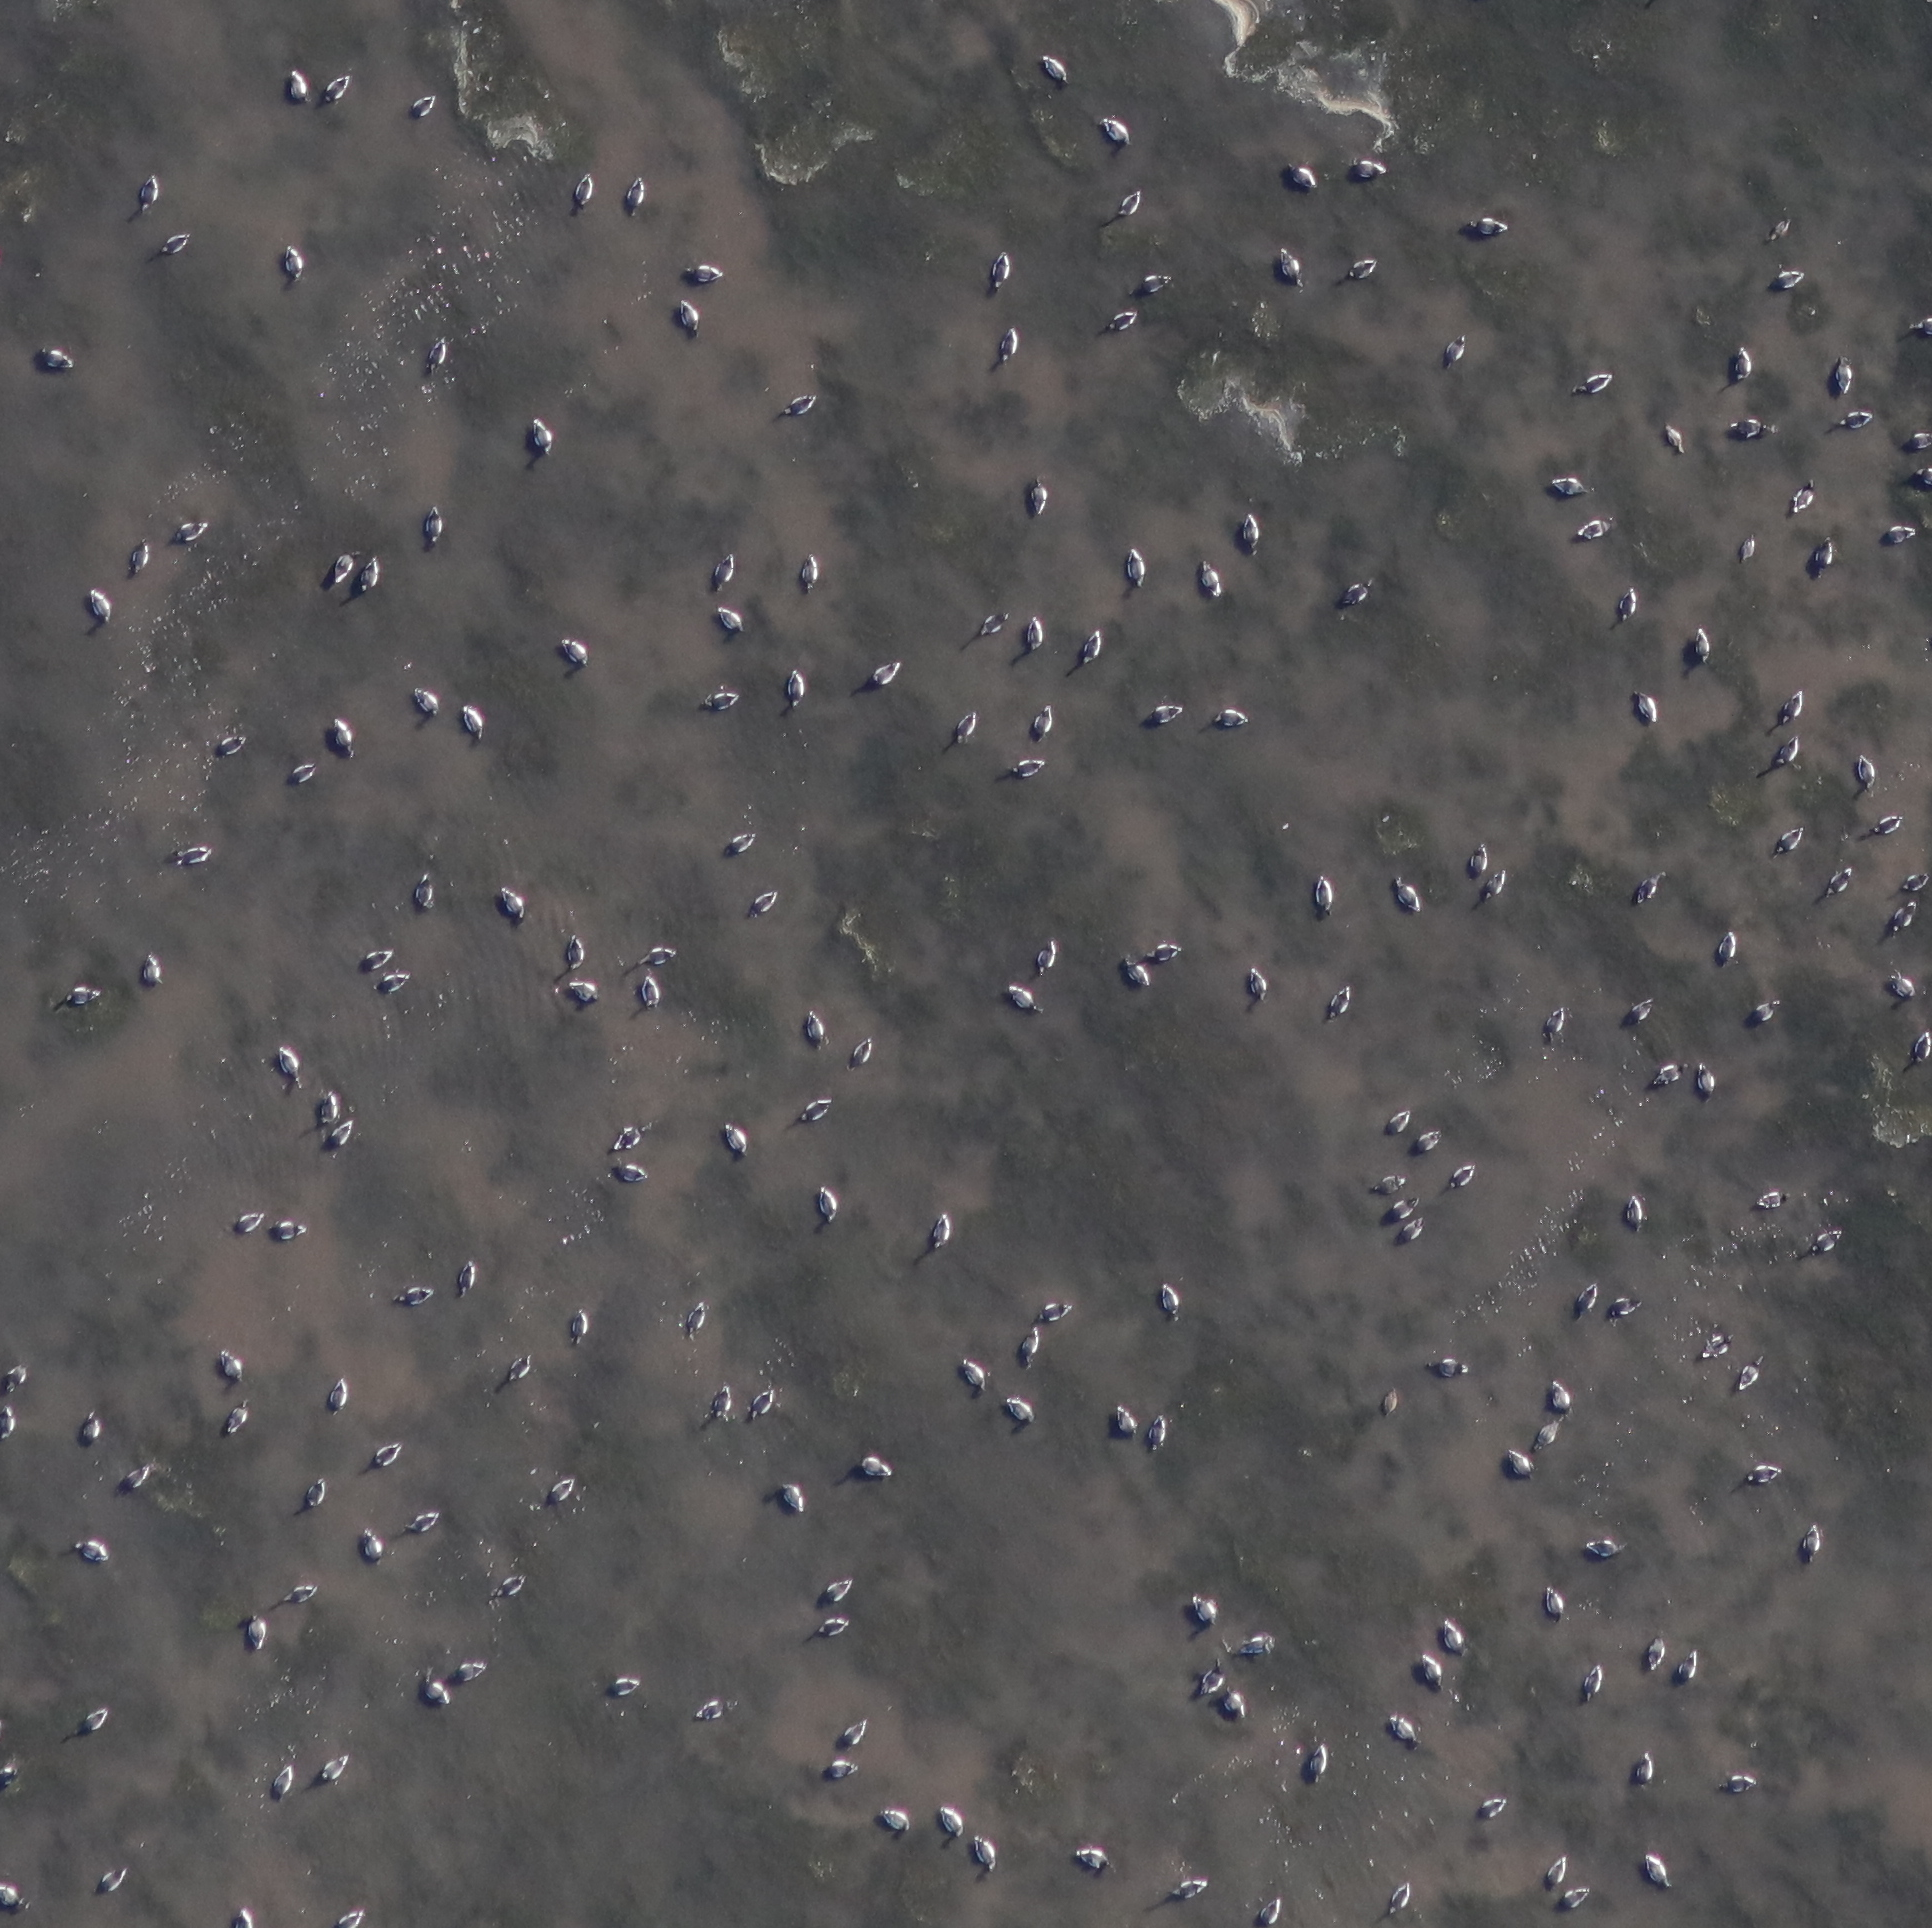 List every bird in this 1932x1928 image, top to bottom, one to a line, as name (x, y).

brant (1054, 70)
brant (299, 86)
brant (336, 90)
brant (422, 108)
brant (1115, 131)
brant (1368, 169)
brant (1301, 175)
brant (583, 192)
brant (149, 193)
brant (636, 197)
brant (1129, 206)
brant (1488, 225)
other bird (1777, 226)
brant (175, 245)
brant (295, 264)
brant (1288, 268)
brant (1360, 269)
brant (703, 272)
brant (999, 272)
brant (1787, 280)
brant (1154, 284)
brant (687, 318)
brant (1120, 320)
brant (1931, 327)
brant (1008, 343)
brant (1455, 352)
brant (437, 354)
brant (56, 359)
brant (1742, 365)
brant (1842, 376)
brant (1593, 383)
brant (798, 406)
brant (1854, 421)
brant (1753, 429)
brant (542, 437)
other bird (1673, 438)
brant (1924, 438)
brant (1568, 486)
brant (1035, 497)
brant (1803, 499)
brant (434, 528)
brant (1592, 529)
brant (192, 531)
brant (1249, 533)
brant (1898, 534)
other bird (1750, 548)
brant (142, 557)
brant (1824, 557)
brant (343, 567)
brant (1134, 568)
brant (723, 573)
brant (806, 574)
brant (367, 575)
brant (1209, 580)
brant (1356, 593)
brant (1625, 605)
brant (101, 606)
brant (730, 620)
brant (989, 625)
brant (1034, 638)
brant (1090, 646)
brant (1702, 647)
brant (576, 654)
brant (885, 674)
brant (794, 690)
brant (425, 697)
brant (721, 700)
brant (1646, 710)
brant (1789, 712)
brant (1164, 714)
brant (1229, 719)
brant (475, 722)
brant (1041, 724)
brant (965, 727)
brant (343, 737)
brant (228, 745)
brant (1786, 749)
brant (1025, 769)
brant (302, 773)
brant (1865, 774)
brant (1886, 825)
brant (1789, 840)
brant (742, 843)
brant (192, 857)
brant (1479, 865)
brant (1491, 882)
brant (1837, 882)
brant (1916, 882)
brant (1646, 887)
brant (423, 893)
brant (1405, 894)
brant (1323, 896)
brant (760, 905)
brant (511, 906)
brant (1904, 913)
brant (1728, 950)
brant (577, 954)
brant (654, 956)
brant (1169, 956)
brant (1045, 957)
brant (376, 960)
brant (151, 970)
brant (1140, 973)
brant (388, 985)
brant (1257, 986)
brant (1902, 987)
brant (650, 990)
brant (580, 991)
brant (81, 998)
brant (1020, 999)
brant (1337, 1004)
brant (1639, 1011)
brant (1764, 1013)
brant (1553, 1026)
brant (815, 1029)
brant (1921, 1049)
brant (861, 1053)
brant (288, 1067)
brant (1668, 1076)
brant (1705, 1082)
brant (331, 1111)
brant (815, 1113)
brant (1398, 1124)
brant (342, 1137)
brant (734, 1139)
brant (630, 1140)
brant (1427, 1143)
brant (629, 1174)
brant (1463, 1178)
brant (1389, 1181)
brant (1770, 1200)
brant (827, 1205)
brant (1402, 1213)
brant (1634, 1214)
brant (249, 1222)
brant (289, 1231)
brant (1410, 1231)
brant (940, 1233)
brant (1826, 1242)
brant (467, 1278)
brant (413, 1295)
brant (1586, 1301)
brant (1168, 1302)
brant (1624, 1307)
brant (1055, 1314)
brant (694, 1320)
brant (580, 1327)
brant (1031, 1346)
brant (1715, 1347)
brant (1448, 1367)
brant (231, 1369)
brant (515, 1370)
brant (1748, 1371)
brant (12, 1377)
brant (974, 1377)
brant (338, 1397)
brant (1560, 1400)
other bird (1390, 1403)
brant (721, 1404)
brant (762, 1404)
brant (1020, 1412)
brant (237, 1417)
brant (5, 1423)
brant (1132, 1425)
brant (92, 1429)
brant (1549, 1432)
brant (1155, 1433)
brant (386, 1456)
brant (1521, 1464)
brant (872, 1467)
brant (1762, 1475)
brant (134, 1479)
brant (559, 1491)
brant (316, 1494)
brant (792, 1497)
brant (421, 1526)
brant (1811, 1543)
brant (372, 1547)
brant (1606, 1549)
brant (93, 1551)
brant (510, 1586)
brant (306, 1595)
brant (836, 1595)
brant (1554, 1604)
brant (1203, 1611)
brant (829, 1629)
brant (255, 1633)
brant (1453, 1638)
brant (1254, 1648)
brant (1656, 1653)
brant (1686, 1669)
brant (1430, 1672)
brant (471, 1673)
brant (625, 1682)
brant (1210, 1682)
brant (1592, 1682)
brant (437, 1688)
brant (1234, 1701)
brant (711, 1709)
brant (95, 1722)
brant (1403, 1732)
brant (852, 1735)
brant (1318, 1765)
brant (841, 1767)
brant (335, 1770)
brant (1644, 1770)
brant (7, 1776)
brant (286, 1780)
brant (1738, 1784)
brant (1491, 1808)
brant (895, 1821)
brant (950, 1824)
brant (984, 1854)
brant (1093, 1860)
brant (1656, 1871)
brant (1560, 1872)
brant (111, 1881)
brant (1186, 1889)
brant (4, 1896)
brant (1575, 1897)
brant (1402, 1902)
brant (1269, 1911)
brant (244, 1922)
brant (348, 1922)